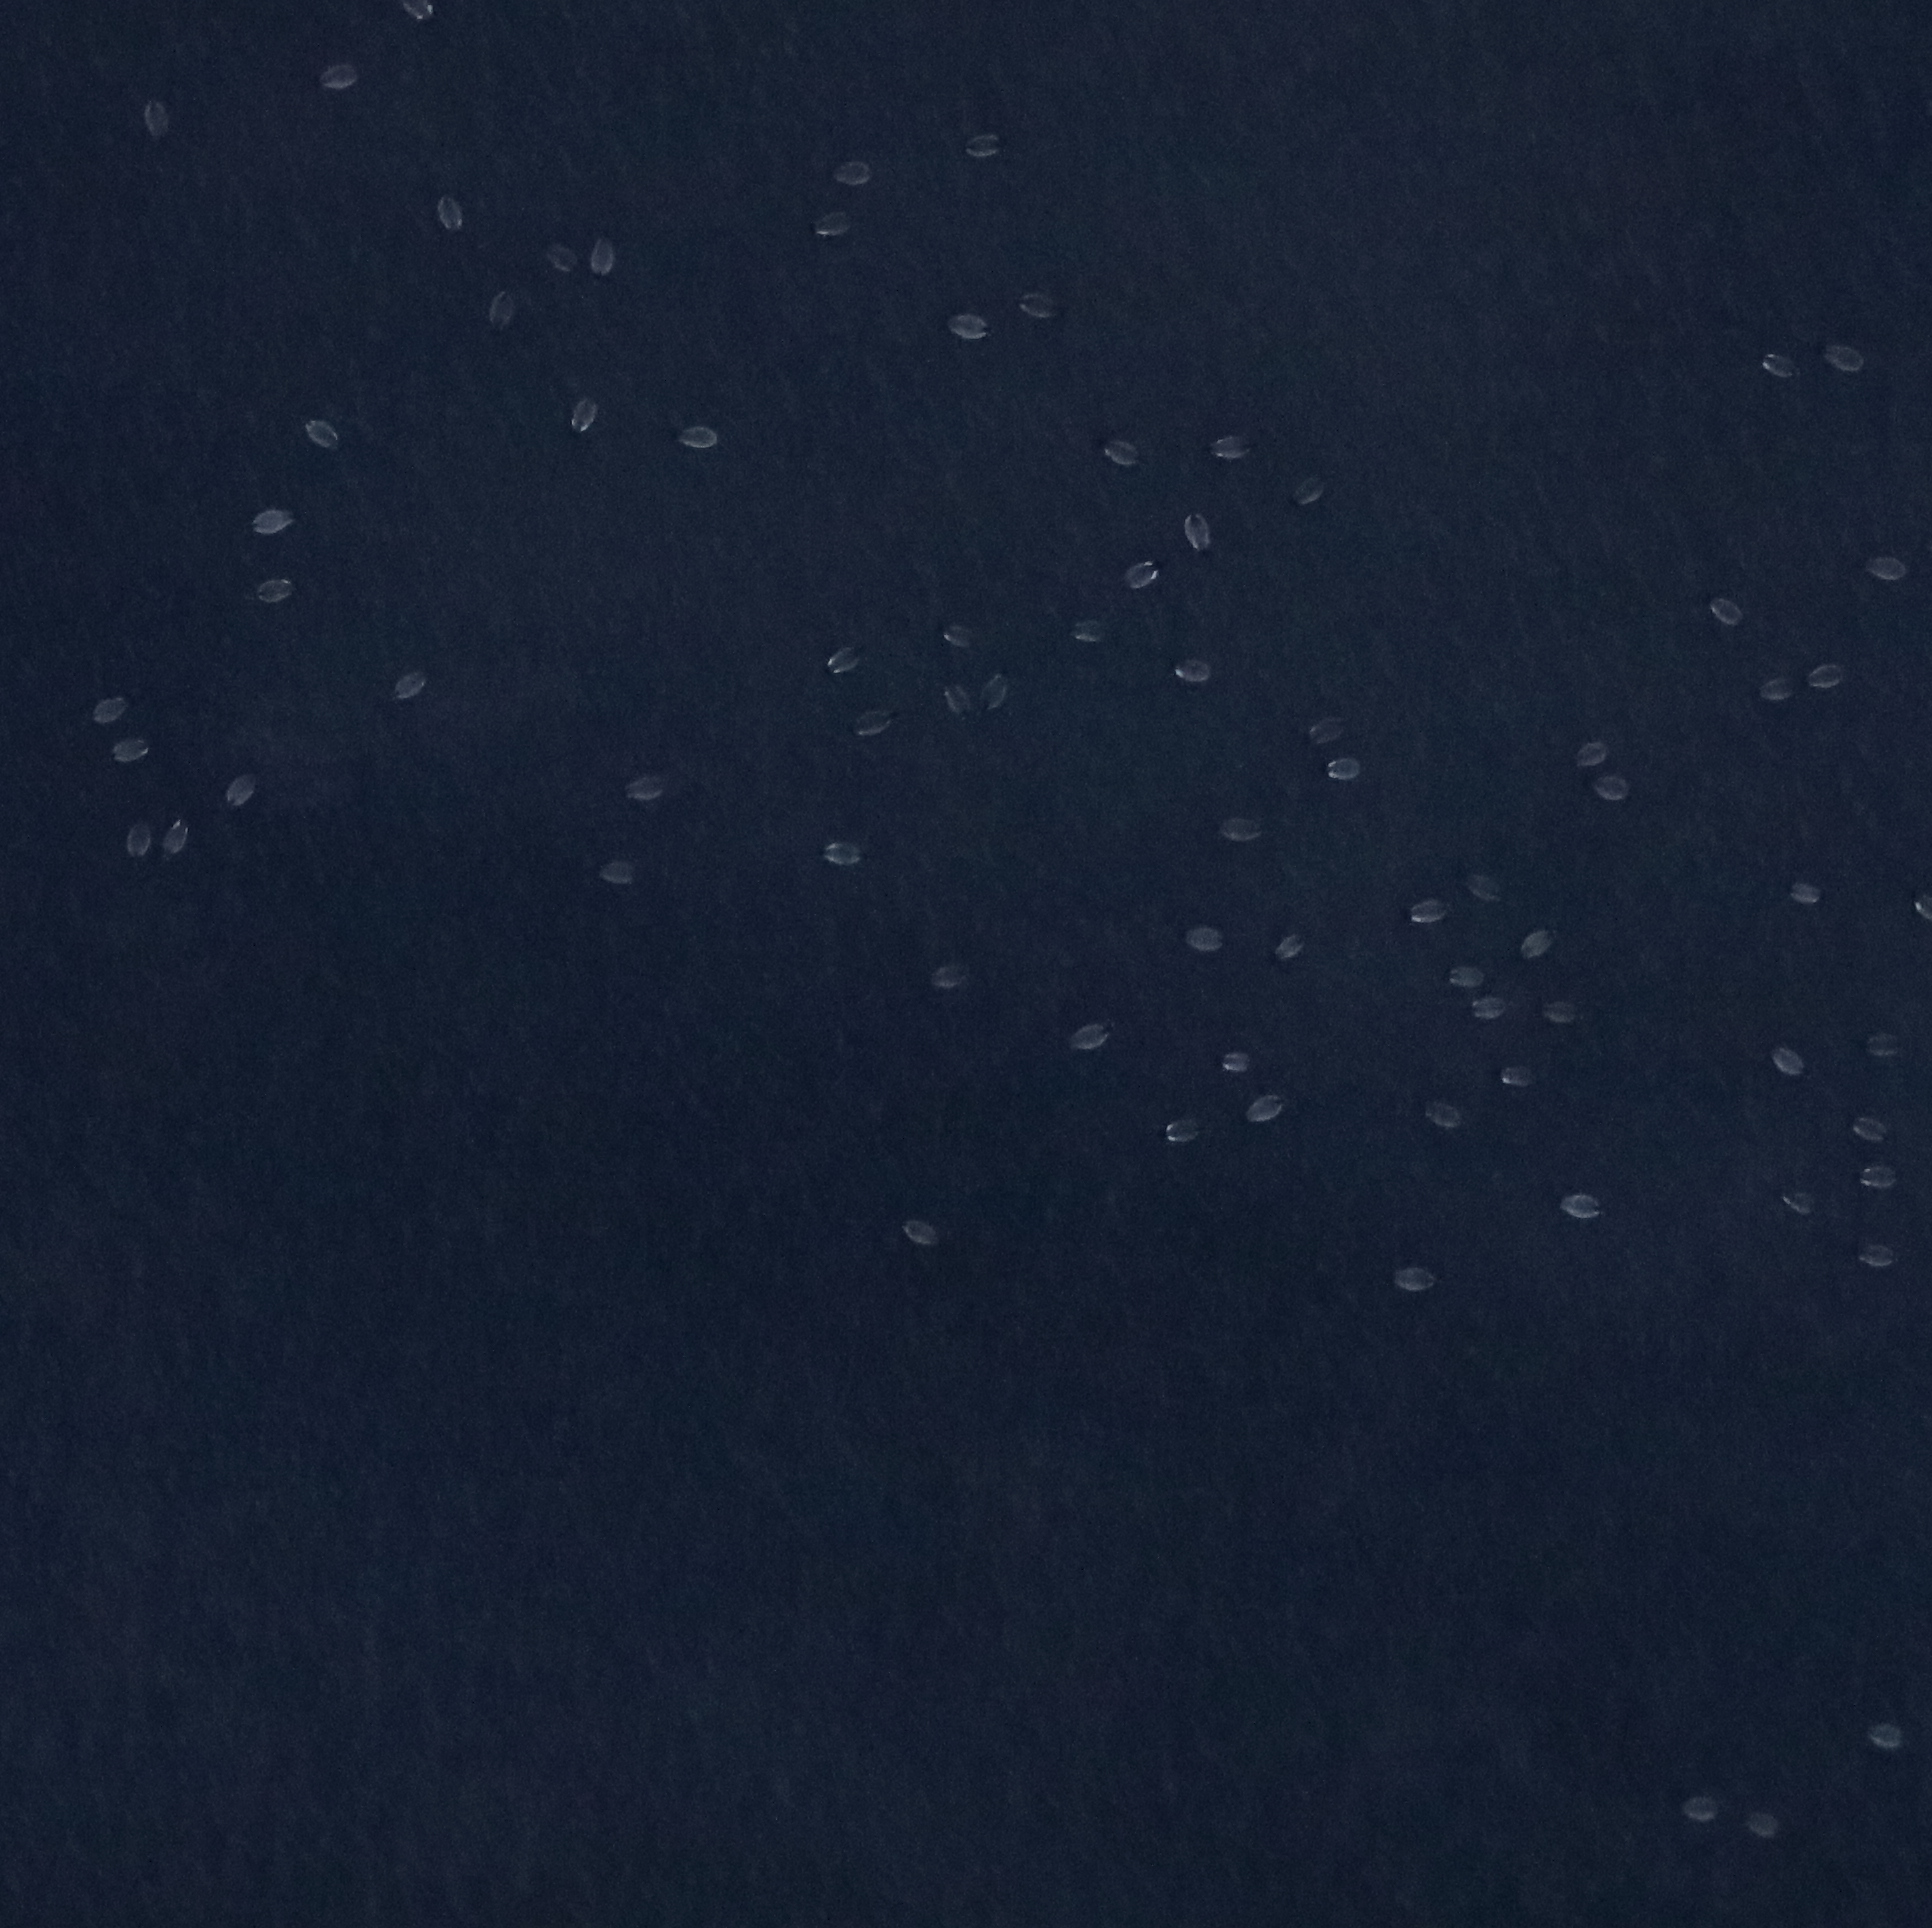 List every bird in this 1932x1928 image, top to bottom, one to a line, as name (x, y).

Canada goose (414, 1)
Canada goose (336, 76)
Canada goose (157, 119)
Canada goose (983, 147)
Canada goose (855, 174)
Canada goose (448, 211)
Canada goose (833, 224)
Canada goose (562, 256)
Canada goose (605, 258)
Canada goose (1040, 307)
Canada goose (501, 310)
Canada goose (968, 326)
Canada goose (1844, 359)
Canada goose (1779, 364)
Canada goose (582, 415)
Canada goose (324, 434)
Canada goose (700, 438)
Canada goose (1229, 443)
Canada goose (1124, 449)
Canada goose (1308, 488)
Canada goose (270, 519)
Canada goose (1195, 525)
Canada goose (1138, 570)
Canada goose (1886, 571)
Canada goose (274, 589)
Canada goose (1727, 609)
Canada goose (1088, 630)
Canada goose (957, 633)
Canada goose (841, 658)
Canada goose (1193, 671)
Canada goose (1827, 673)
Canada goose (408, 686)
Canada goose (1780, 688)
Canada goose (991, 690)
Canada goose (957, 698)
Canada goose (110, 706)
Canada goose (870, 719)
Canada goose (1327, 726)
Canada goose (130, 747)
Canada goose (1593, 755)
Canada goose (1339, 766)
Canada goose (243, 785)
Canada goose (1612, 785)
Canada goose (644, 787)
Canada goose (1240, 829)
Canada goose (139, 837)
Canada goose (175, 837)
Canada goose (836, 853)
Canada goose (615, 868)
Canada goose (1484, 889)
Canada goose (1807, 892)
Canada goose (1931, 906)
Canada goose (1428, 908)
Canada goose (1205, 939)
Canada goose (1539, 942)
Canada goose (1289, 944)
Canada goose (946, 974)
Canada goose (1469, 977)
Canada goose (1490, 1006)
Canada goose (1560, 1013)
Canada goose (1090, 1037)
Canada goose (1881, 1045)
Canada goose (1234, 1060)
Canada goose (1787, 1063)
Canada goose (1518, 1075)
Canada goose (1263, 1109)
Canada goose (1442, 1115)
Canada goose (1874, 1130)
Canada goose (1180, 1131)
Canada goose (1879, 1176)
Canada goose (1800, 1201)
Canada goose (1583, 1208)
Canada goose (923, 1235)
Canada goose (1878, 1254)
Canada goose (1416, 1278)
Canada goose (1886, 1732)
Canada goose (1700, 1808)
Canada goose (1762, 1824)